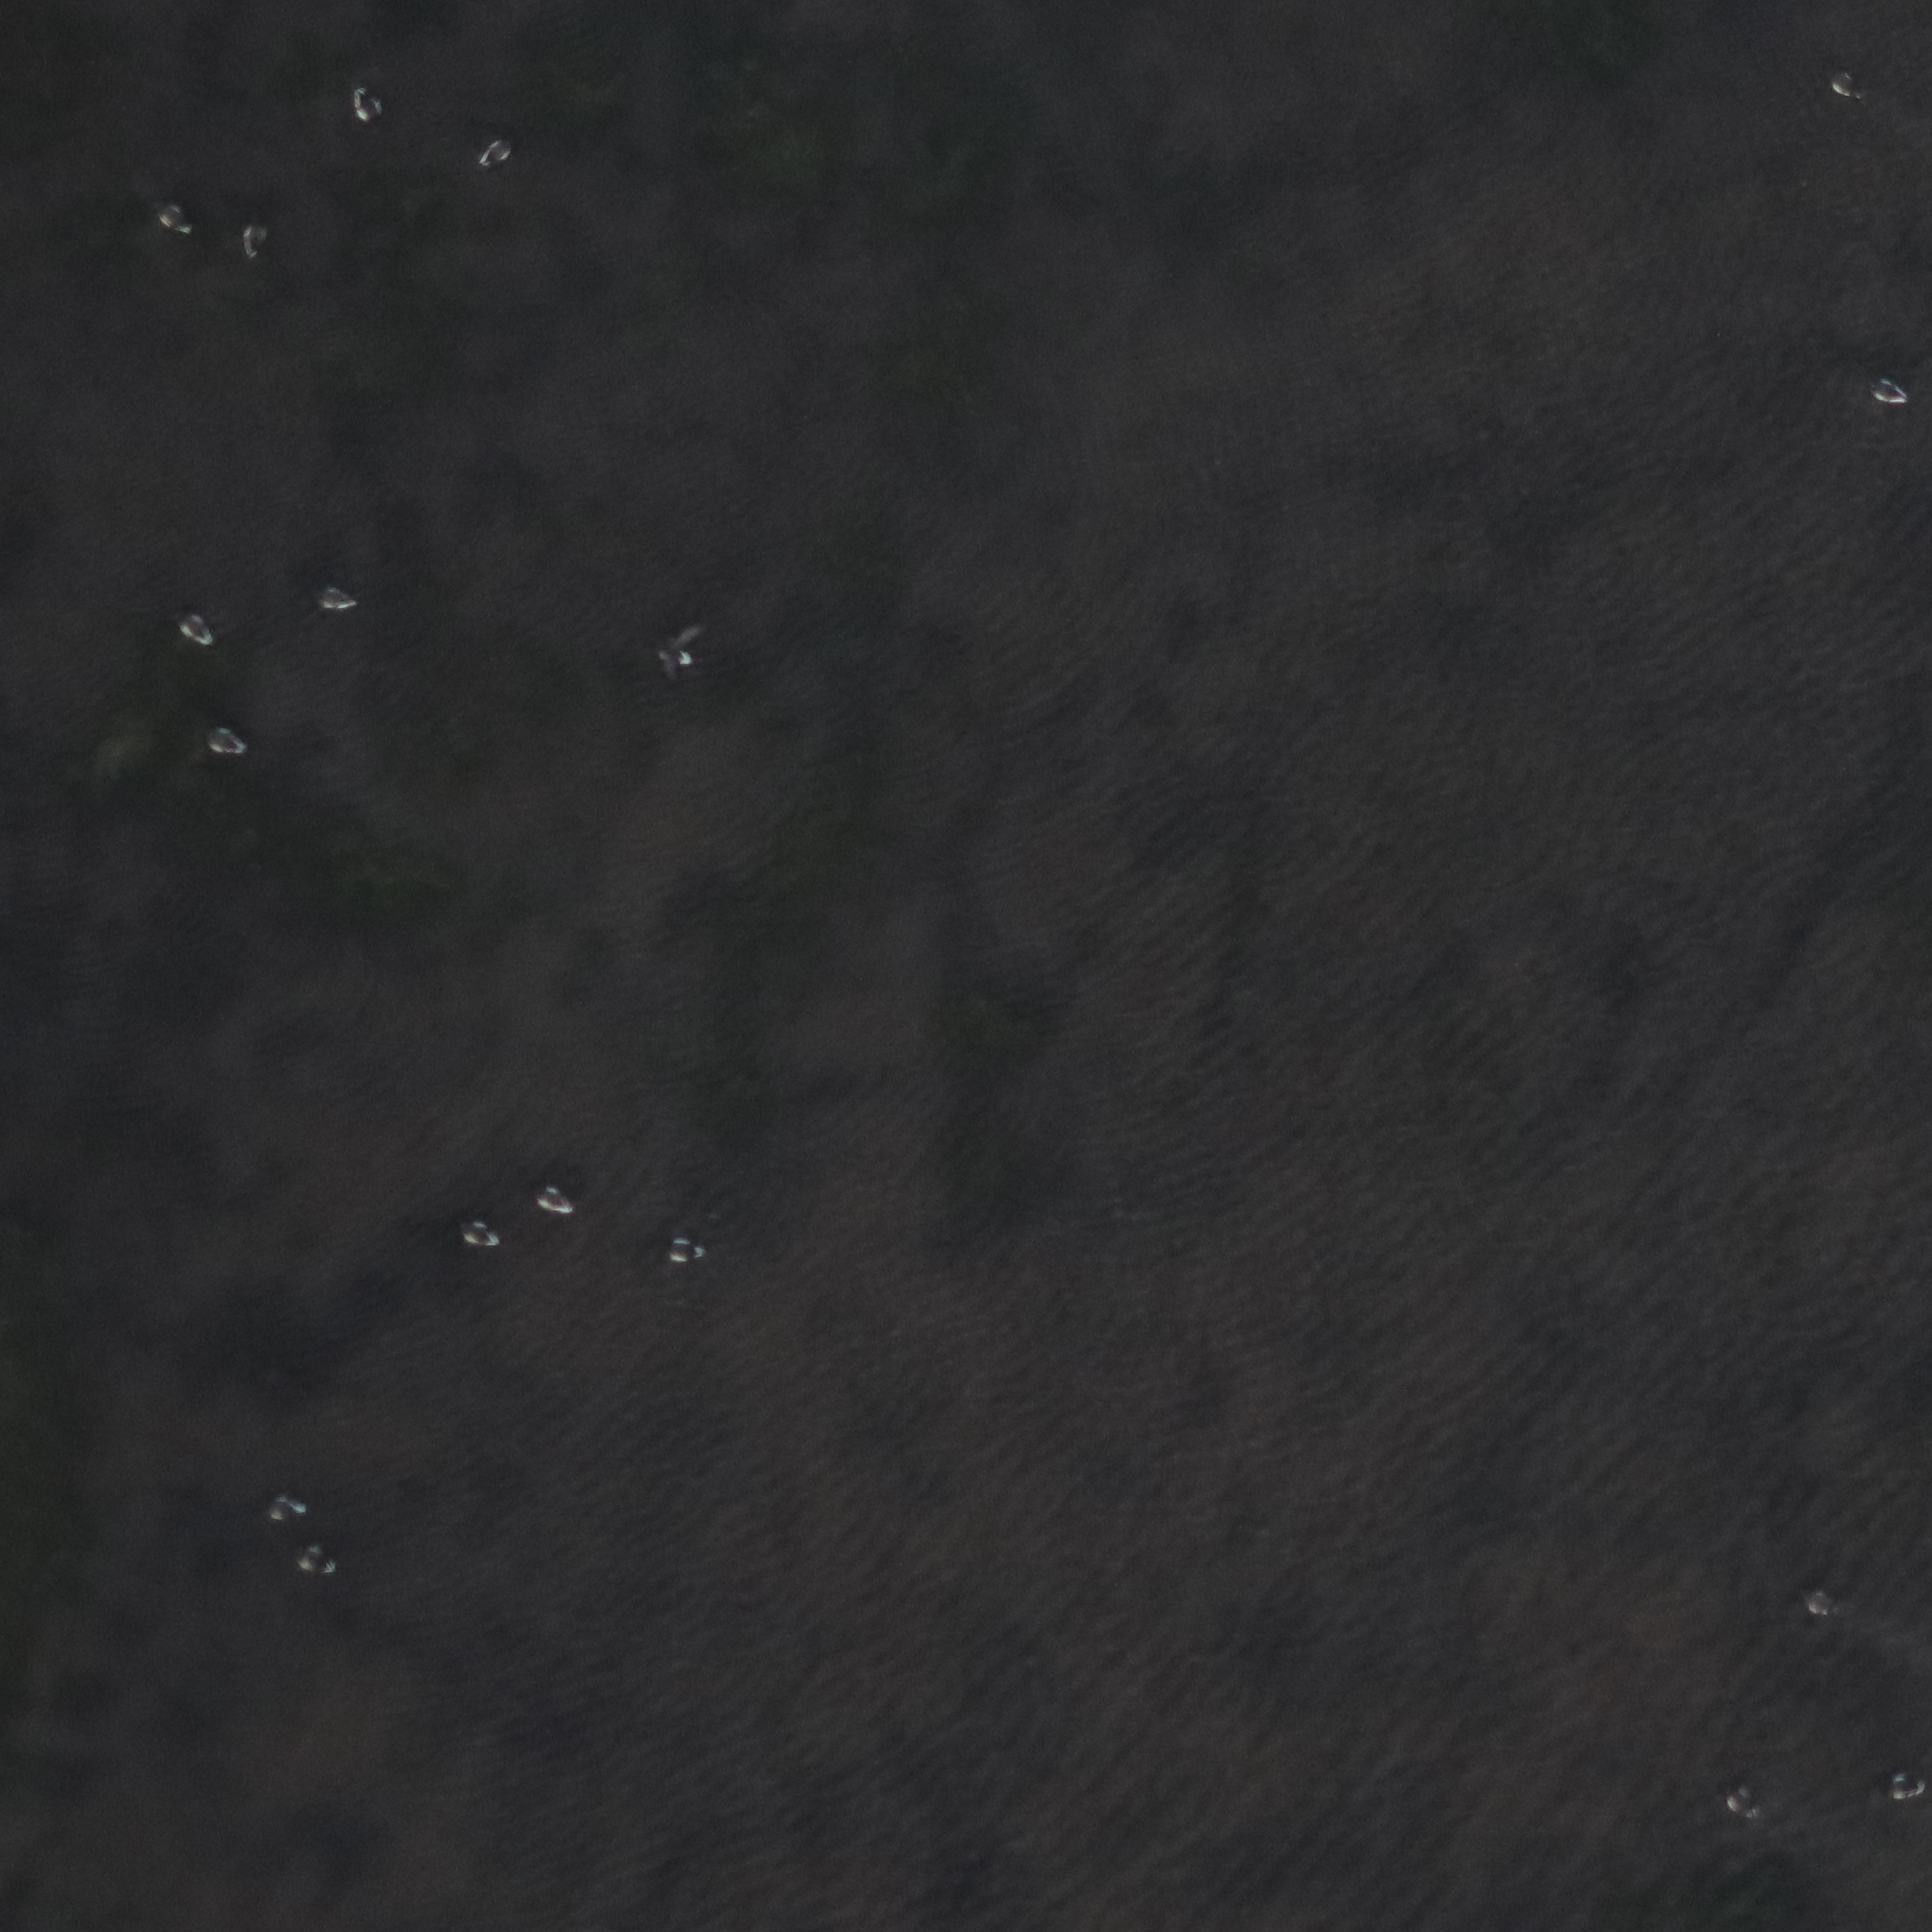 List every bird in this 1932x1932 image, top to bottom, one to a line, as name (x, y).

brant (1845, 84)
brant (369, 105)
brant (496, 152)
brant (173, 217)
brant (256, 237)
brant (1885, 390)
brant (334, 598)
brant (197, 627)
brant (683, 660)
brant (225, 741)
brant (553, 1198)
brant (477, 1235)
brant (685, 1251)
brant (293, 1513)
brant (322, 1565)
brant (1821, 1605)
brant (1904, 1788)
brant (1741, 1800)